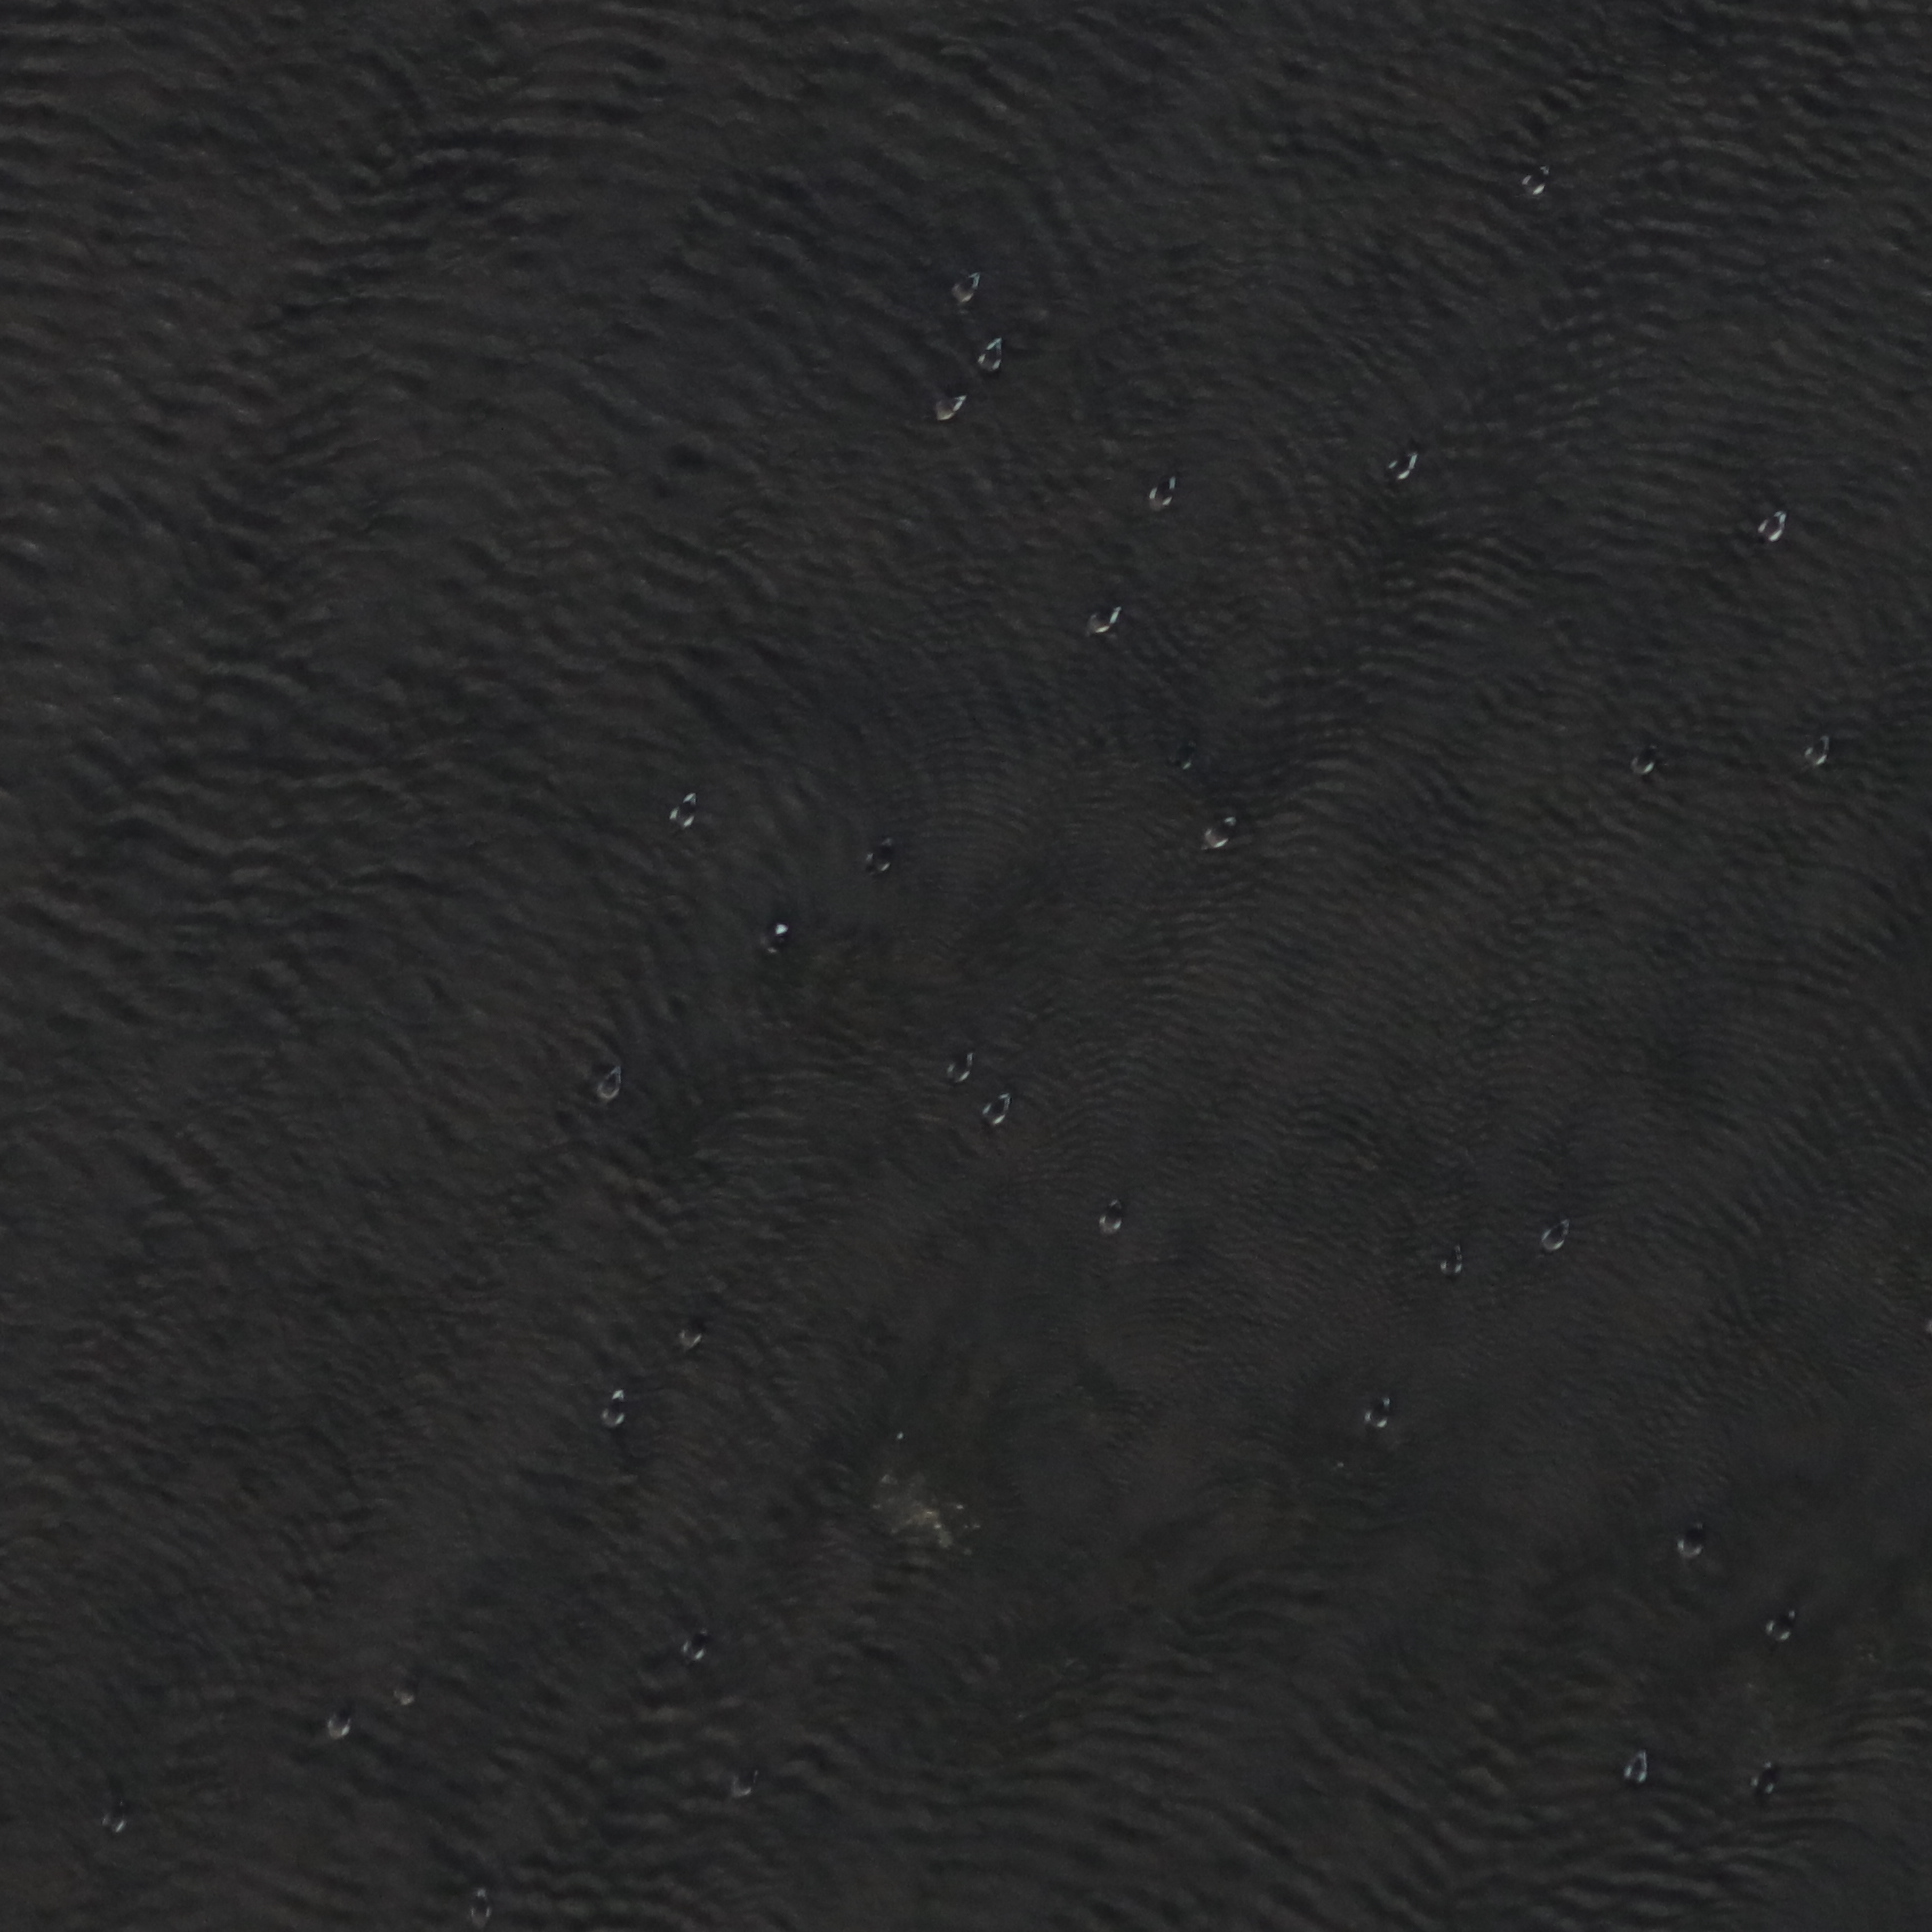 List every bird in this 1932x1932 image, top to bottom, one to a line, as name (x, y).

brant (1539, 181)
brant (964, 289)
brant (992, 359)
brant (945, 408)
brant (1401, 466)
brant (1163, 494)
brant (1771, 528)
brant (1109, 625)
brant (1824, 756)
brant (1644, 765)
brant (683, 822)
brant (1219, 834)
brant (880, 863)
brant (775, 939)
brant (961, 1066)
brant (608, 1085)
brant (996, 1111)
brant (1118, 1220)
brant (1553, 1238)
brant (1452, 1265)
brant (692, 1344)
brant (614, 1411)
brant (1372, 1416)
brant (1690, 1542)
brant (1781, 1631)
brant (695, 1646)
brant (340, 1729)
brant (1638, 1768)
brant (1763, 1779)
brant (743, 1787)
brant (112, 1827)
brant (485, 1896)